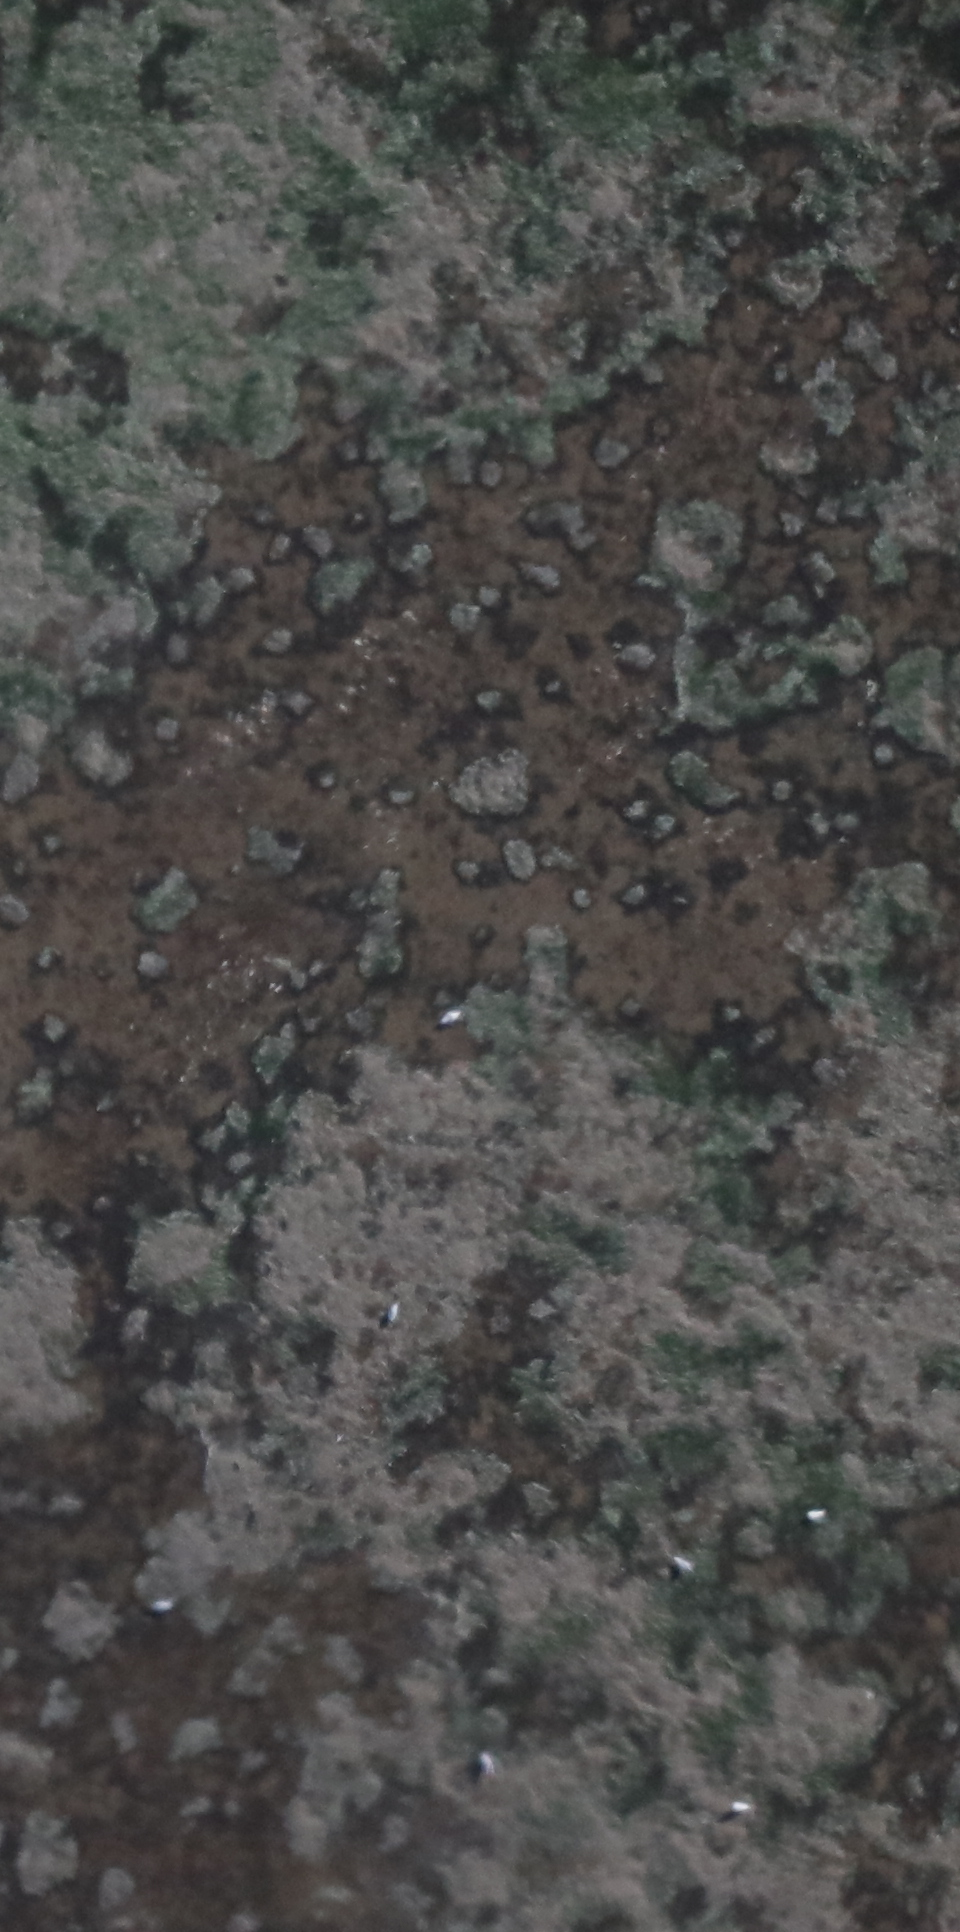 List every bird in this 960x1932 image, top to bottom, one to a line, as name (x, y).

gull (450, 1015)
gull (393, 1314)
gull (815, 1515)
gull (679, 1565)
gull (163, 1607)
gull (485, 1762)
gull (741, 1806)